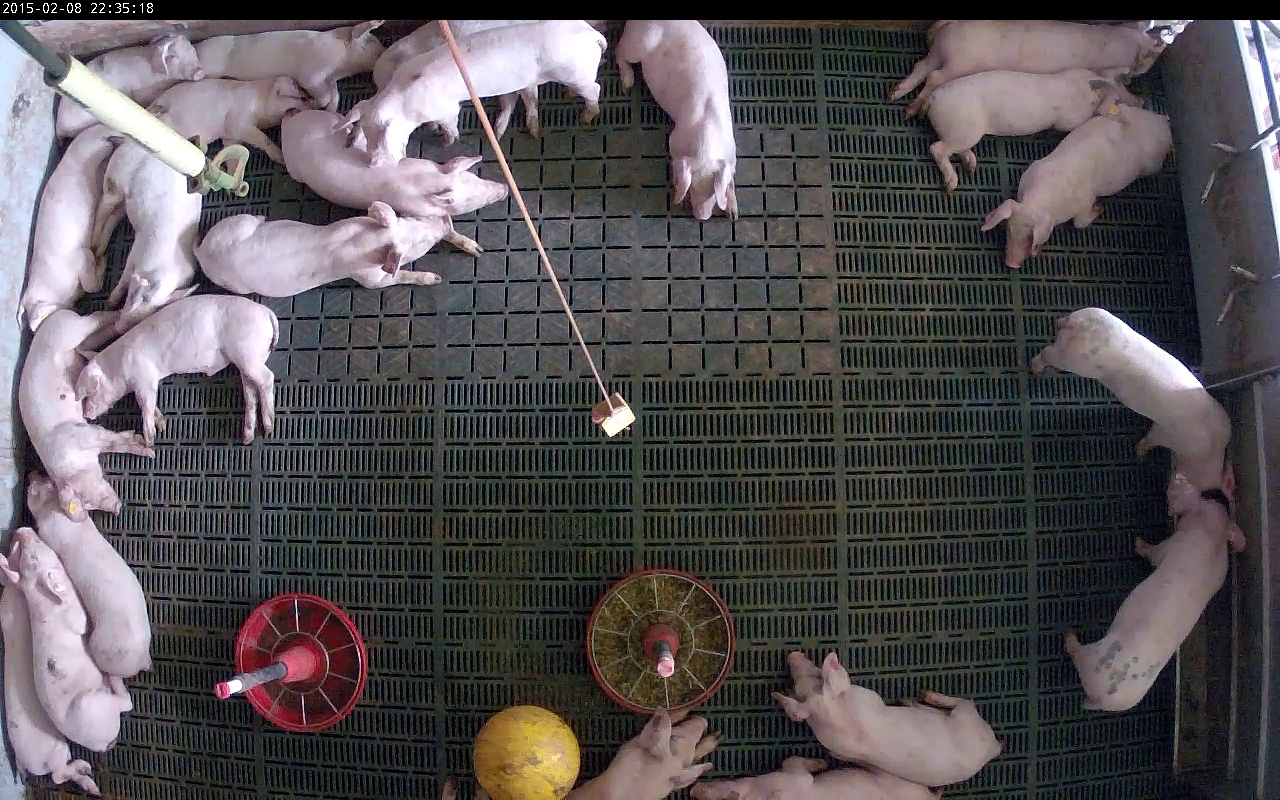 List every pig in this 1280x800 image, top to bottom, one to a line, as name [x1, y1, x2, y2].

pig [373, 18, 609, 143]
pig [891, 19, 1173, 119]
pig [193, 20, 390, 115]
pig [333, 21, 607, 172]
pig [616, 21, 743, 221]
pig [56, 33, 204, 146]
pig [919, 63, 1148, 194]
pig [142, 76, 320, 177]
pig [982, 109, 1171, 269]
pig [282, 110, 511, 262]
pig [16, 122, 134, 335]
pig [91, 139, 202, 334]
pig [193, 200, 454, 295]
pig [77, 294, 281, 448]
pig [1031, 308, 1238, 498]
pig [19, 309, 160, 525]
pig [27, 473, 154, 680]
pig [1065, 476, 1245, 713]
pig [3, 526, 133, 752]
pig [0, 533, 103, 798]
pig [769, 651, 1002, 788]
pig [565, 708, 727, 799]
pig [687, 753, 953, 799]